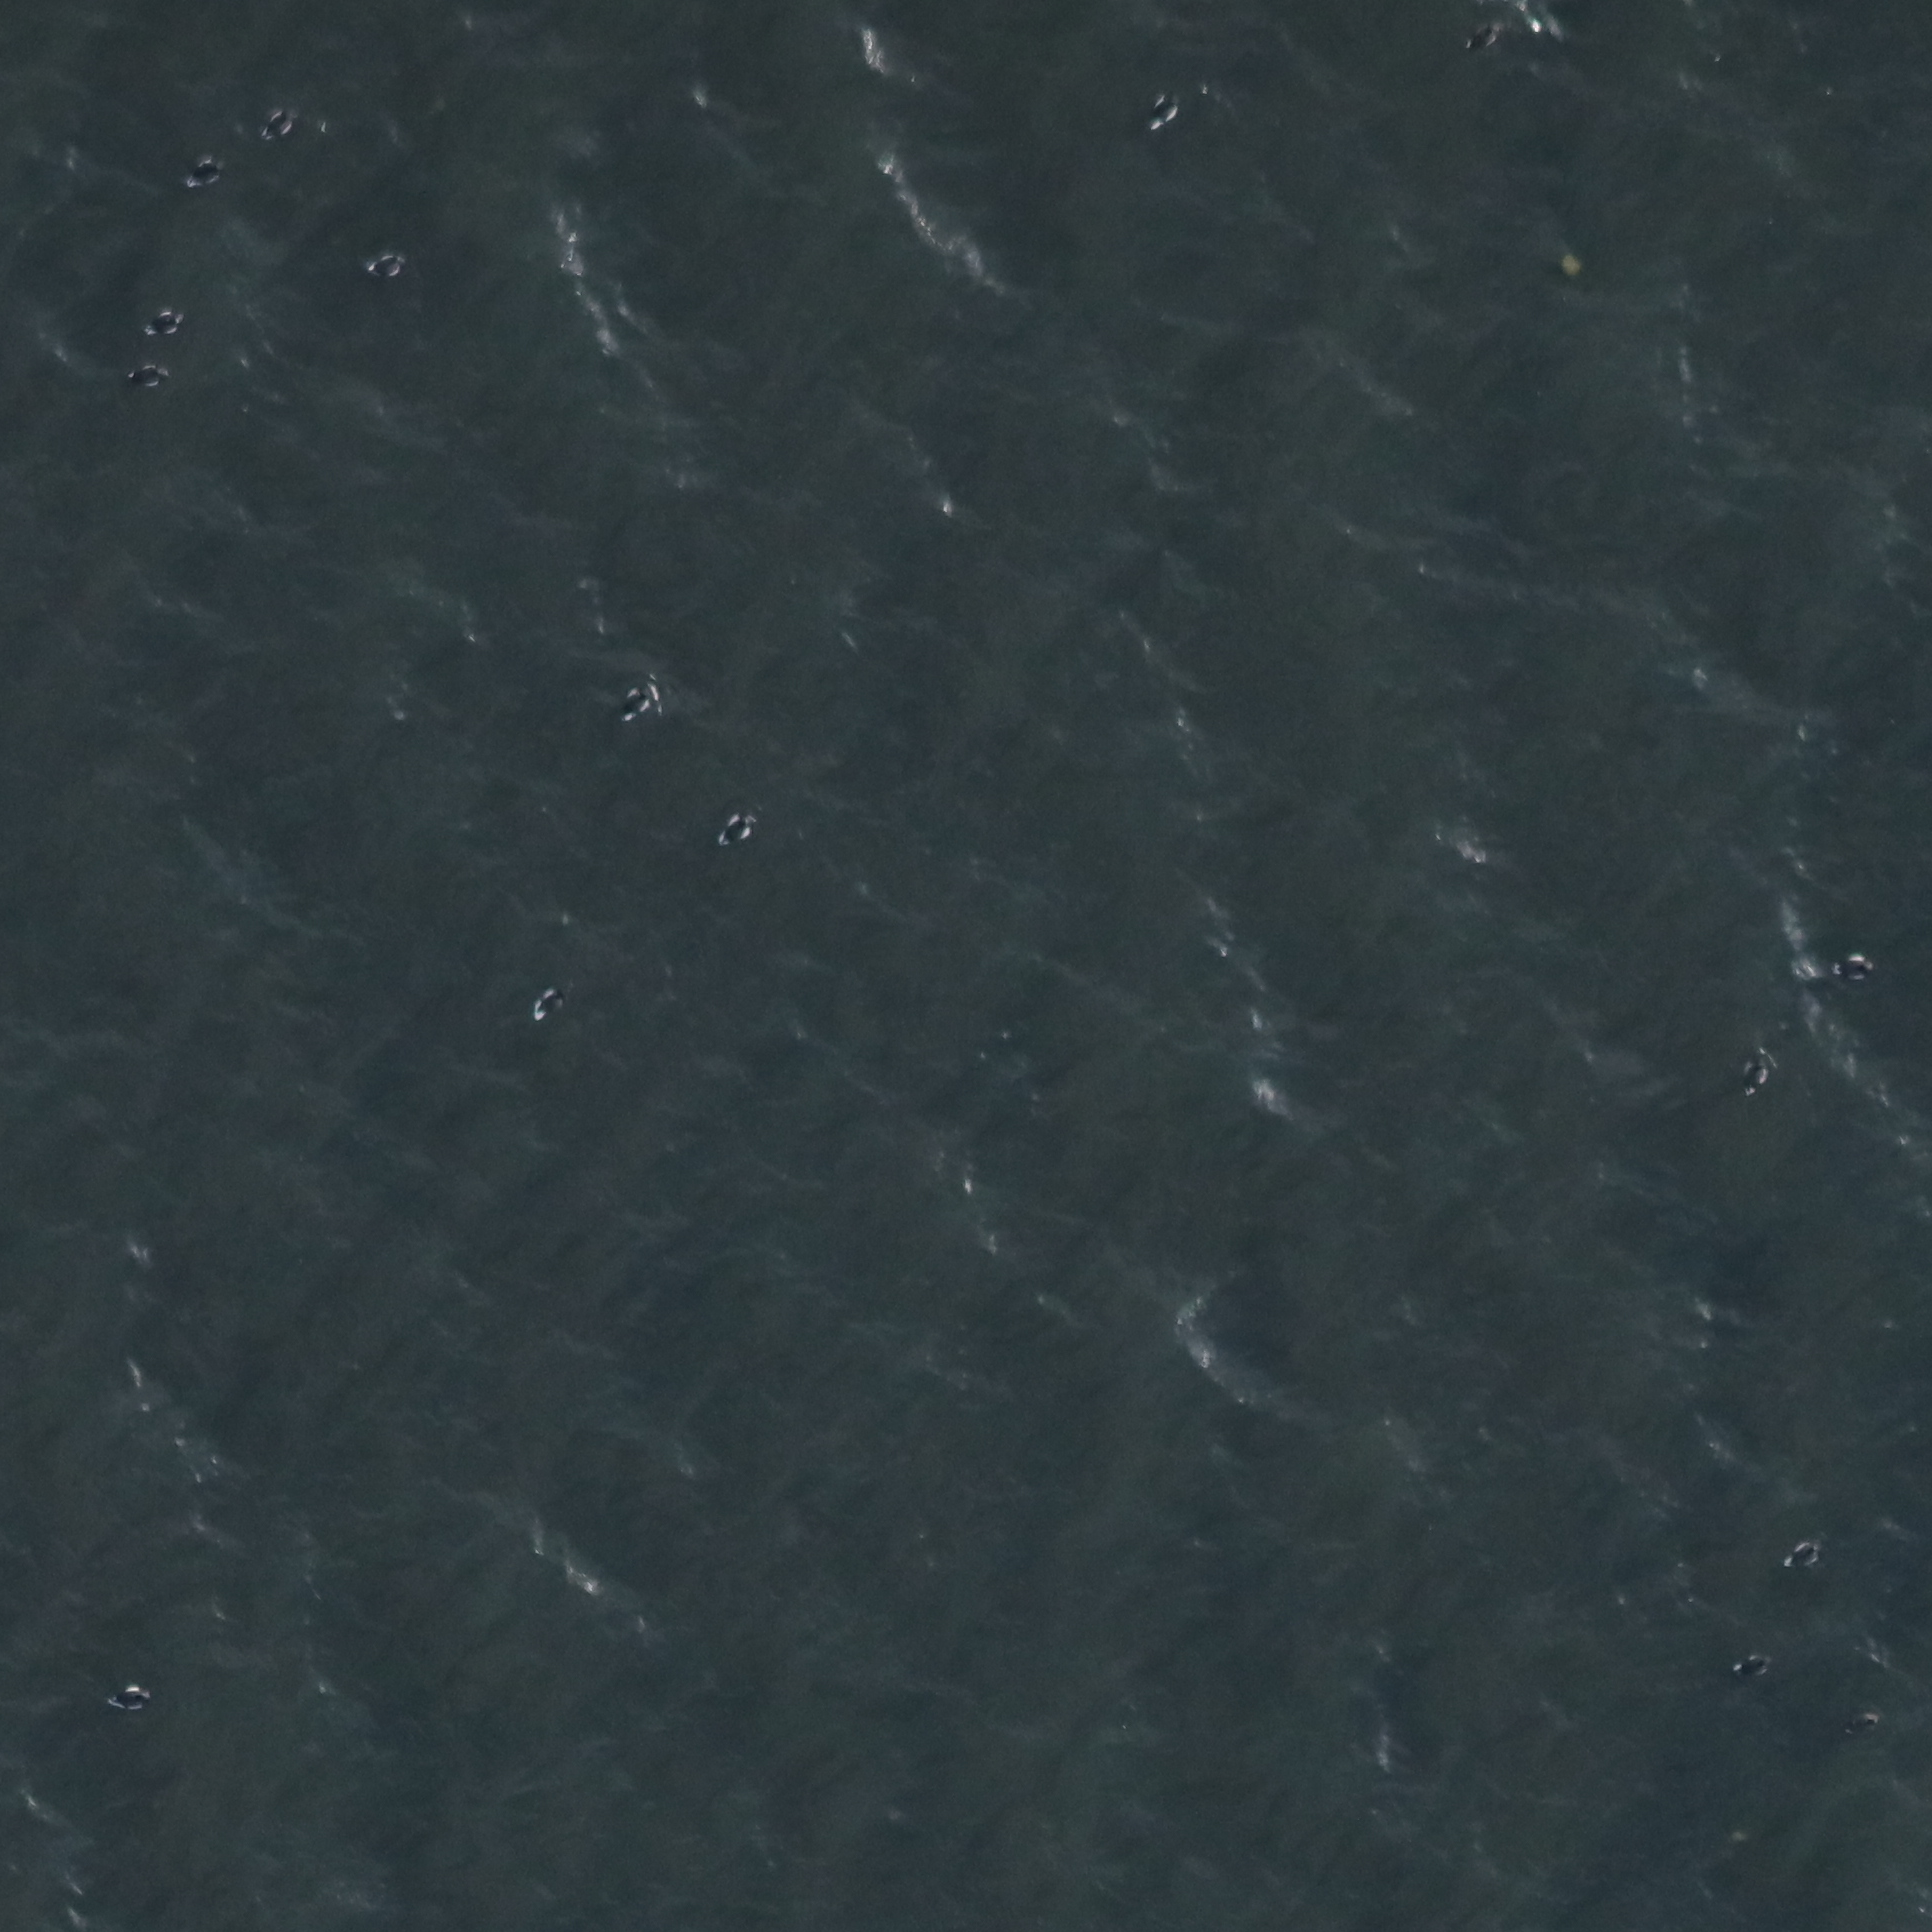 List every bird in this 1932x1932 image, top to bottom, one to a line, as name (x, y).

brant (1483, 36)
brant (1163, 110)
brant (278, 124)
brant (203, 172)
brant (386, 266)
brant (162, 324)
brant (150, 380)
brant (632, 701)
brant (735, 828)
brant (1854, 966)
brant (549, 1002)
brant (1754, 1070)
brant (1802, 1556)
brant (1750, 1672)
brant (130, 1697)
brant (1864, 1723)